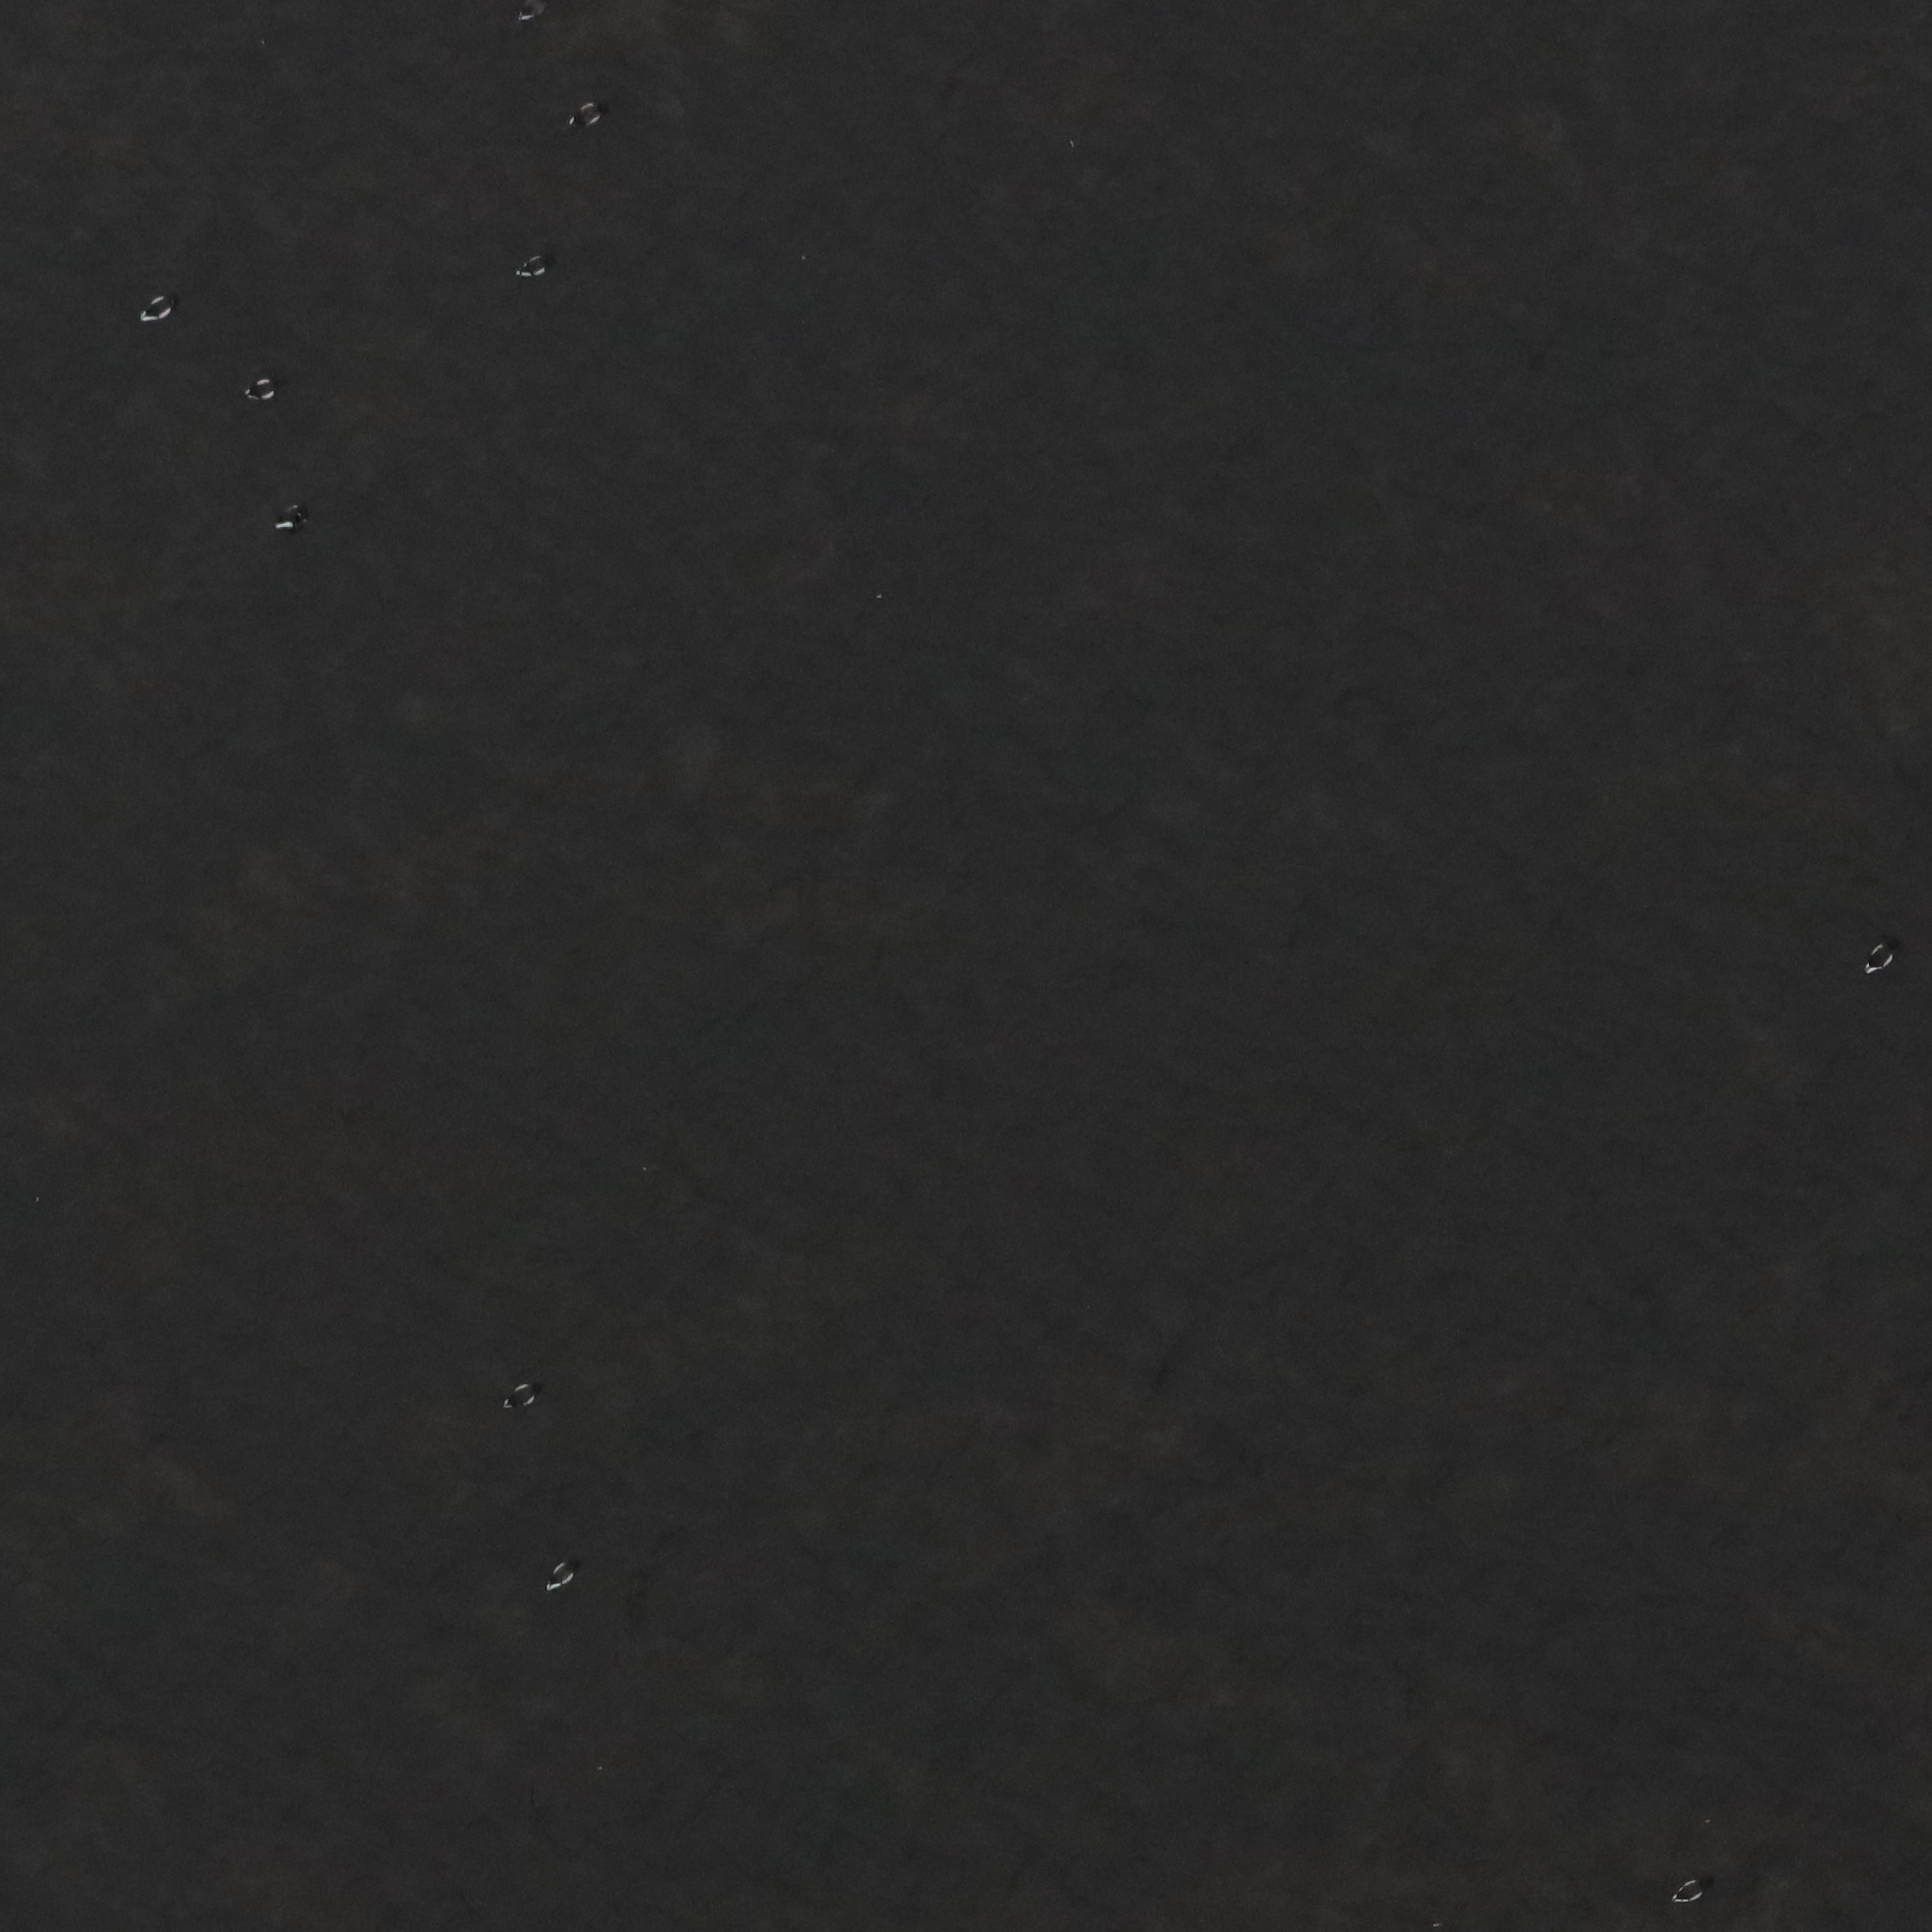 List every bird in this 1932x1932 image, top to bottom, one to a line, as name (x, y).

brant (534, 5)
brant (588, 112)
brant (535, 266)
brant (159, 309)
brant (262, 391)
brant (295, 516)
brant (1880, 958)
brant (522, 1394)
brant (561, 1574)
brant (1690, 1890)